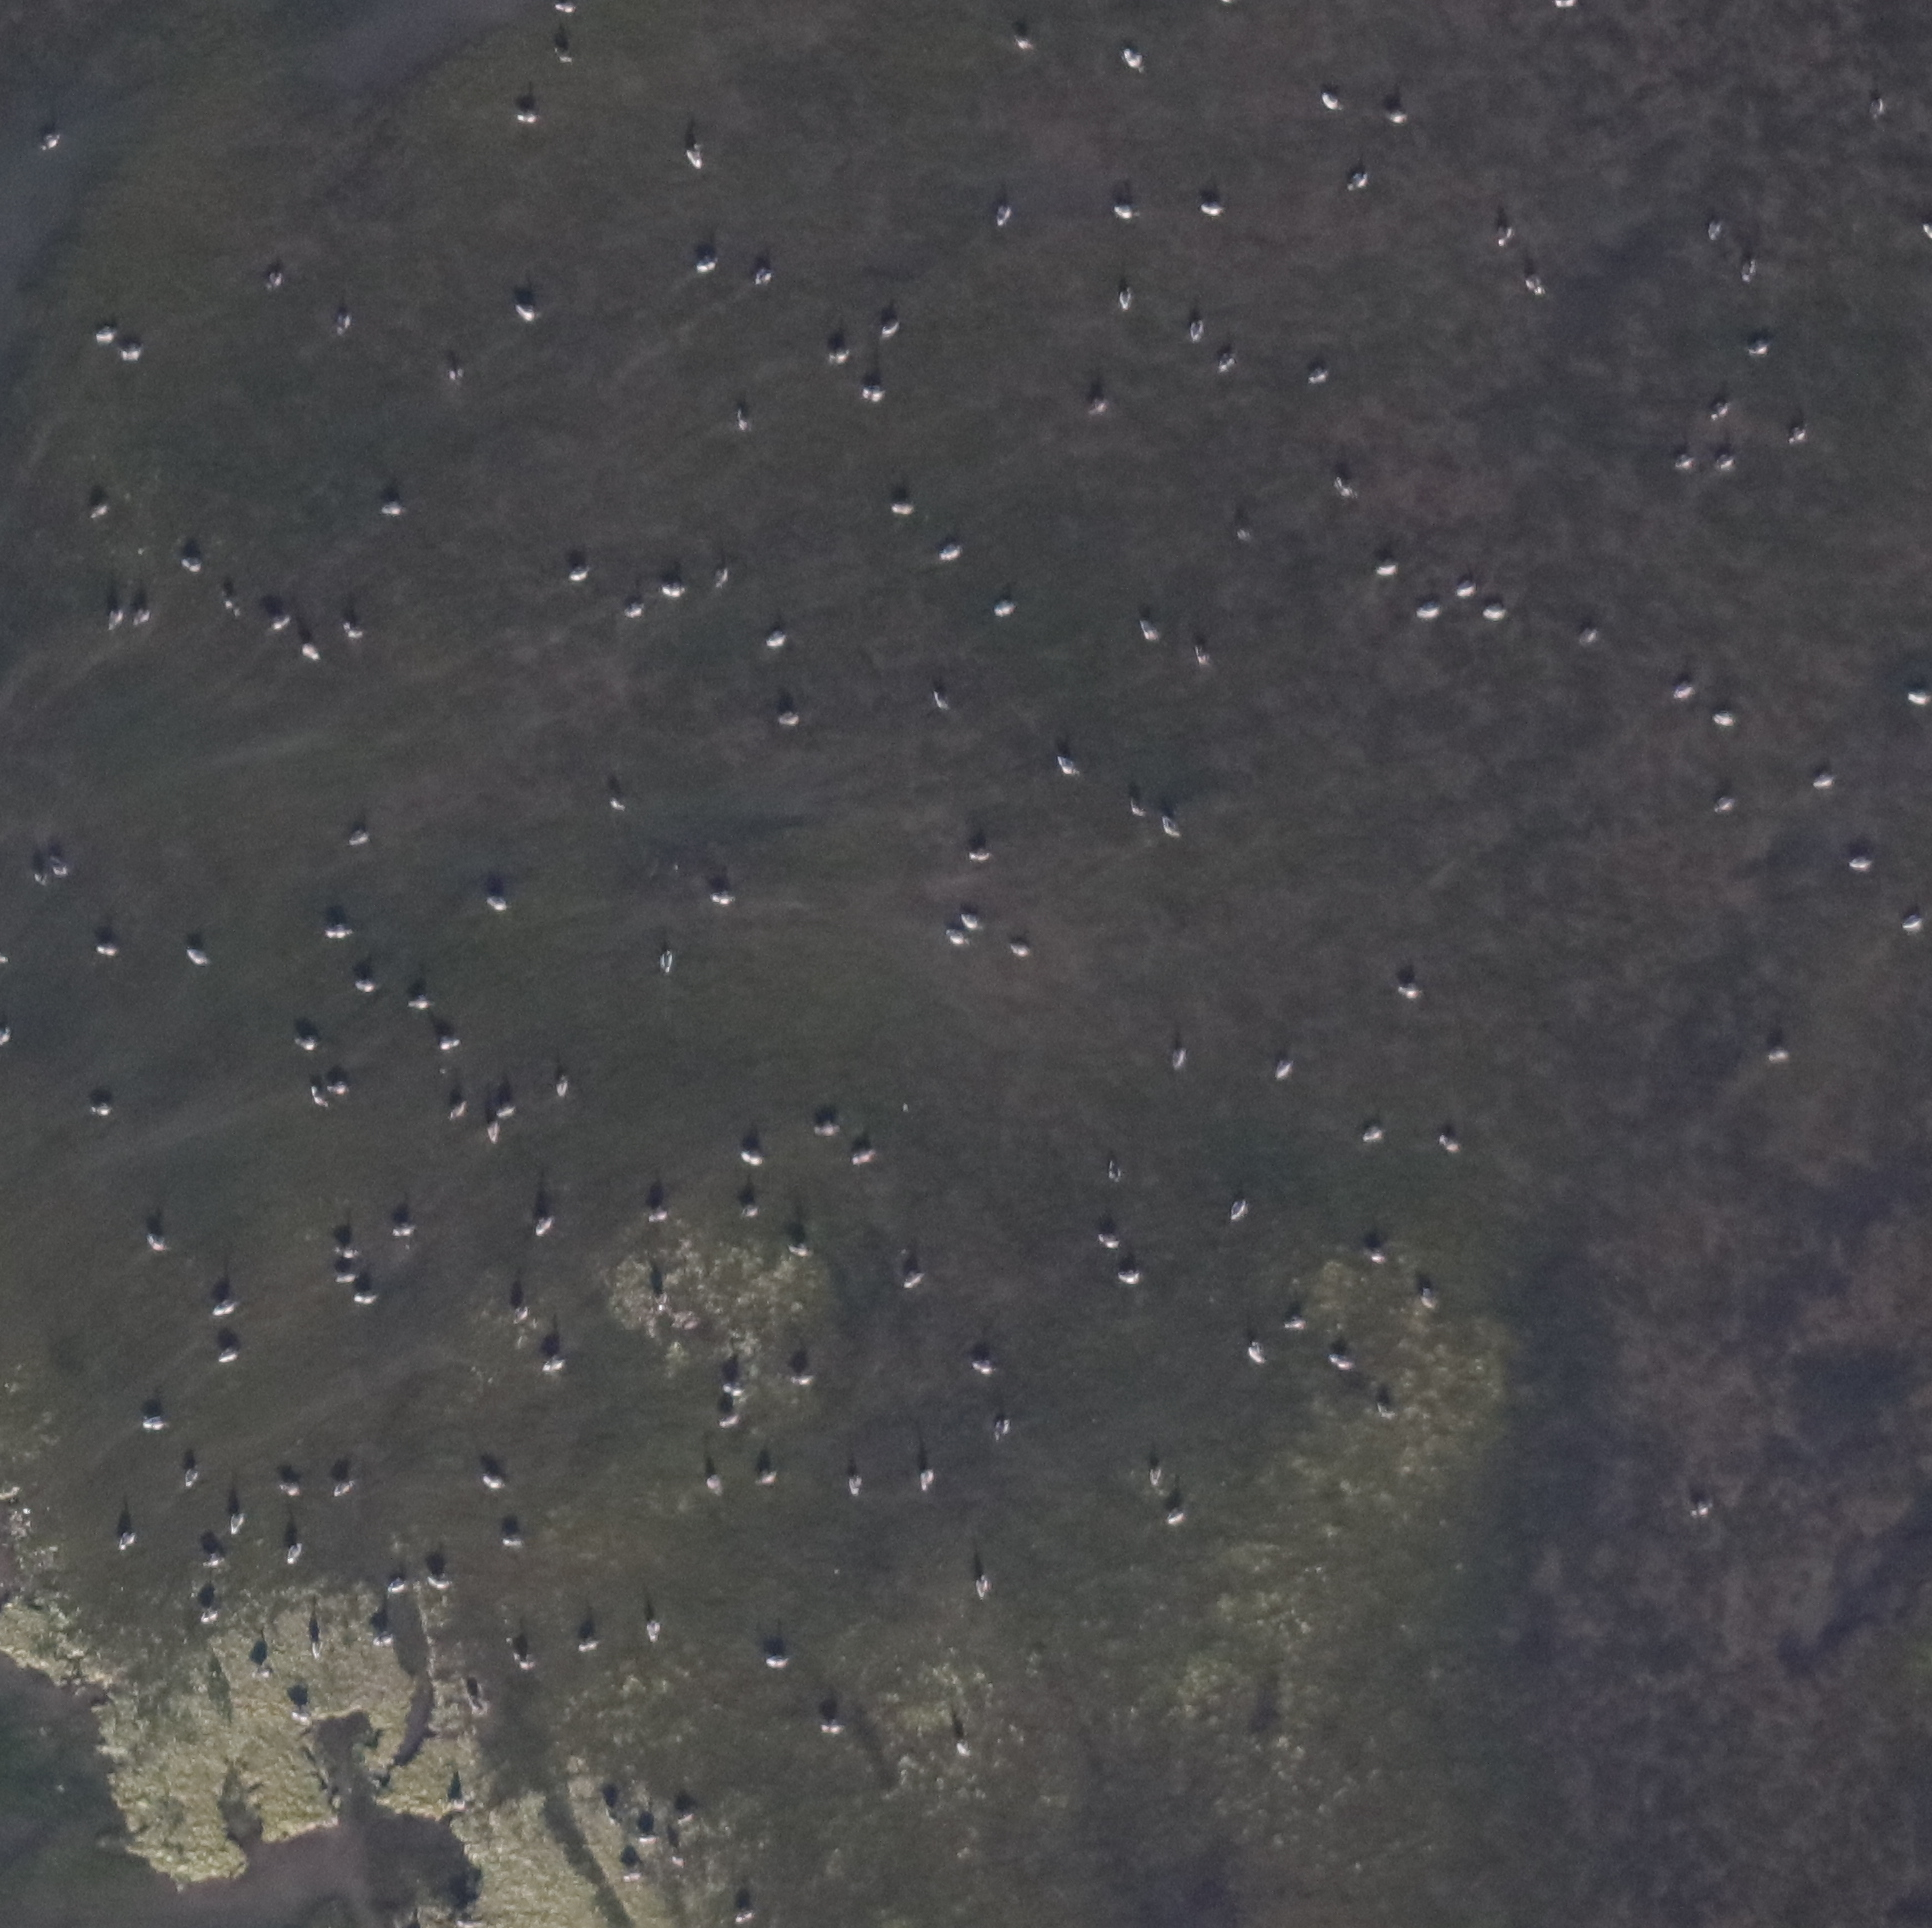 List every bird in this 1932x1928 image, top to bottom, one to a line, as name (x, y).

brant (1026, 46)
brant (551, 56)
brant (1140, 67)
brant (1316, 102)
brant (524, 108)
brant (1871, 111)
brant (1389, 119)
brant (44, 149)
brant (695, 157)
brant (1361, 184)
brant (1204, 208)
brant (1124, 214)
brant (1008, 217)
brant (1716, 227)
brant (1495, 229)
brant (701, 266)
brant (280, 272)
brant (768, 275)
brant (1754, 279)
brant (1534, 290)
brant (1116, 296)
brant (531, 317)
brant (110, 331)
brant (347, 333)
brant (896, 333)
brant (1192, 335)
brant (1758, 339)
brant (142, 354)
brant (841, 360)
brant (1226, 363)
brant (462, 373)
brant (1309, 373)
brant (873, 392)
brant (1102, 397)
brant (1723, 400)
brant (745, 414)
brant (1810, 437)
brant (1738, 459)
brant (1688, 464)
brant (1340, 490)
brant (401, 501)
brant (909, 510)
brant (103, 512)
brant (957, 560)
brant (199, 561)
brant (586, 568)
brant (726, 572)
brant (1385, 572)
brant (691, 589)
brant (1471, 591)
brant (236, 605)
brant (648, 607)
brant (1498, 614)
brant (1006, 615)
brant (114, 619)
brant (1419, 619)
brant (141, 621)
brant (275, 623)
brant (358, 627)
brant (1583, 629)
brant (769, 635)
brant (1156, 635)
brant (316, 652)
brant (1204, 663)
brant (1917, 686)
brant (1677, 688)
brant (1724, 710)
brant (936, 713)
brant (790, 717)
brant (1069, 767)
brant (1826, 775)
brant (1729, 800)
brant (613, 803)
brant (1134, 810)
brant (1174, 828)
brant (365, 841)
brant (984, 855)
brant (1856, 859)
brant (69, 864)
brant (39, 873)
brant (727, 895)
brant (494, 909)
brant (969, 918)
brant (1908, 922)
brant (342, 930)
brant (948, 938)
brant (1021, 945)
brant (106, 949)
brant (196, 951)
brant (4, 952)
brant (664, 953)
brant (362, 985)
brant (1411, 994)
brant (420, 1006)
brant (6, 1031)
brant (445, 1042)
brant (314, 1043)
brant (1782, 1050)
brant (1172, 1057)
brant (1285, 1071)
brant (564, 1092)
brant (342, 1093)
brant (319, 1097)
brant (509, 1101)
brant (108, 1106)
brant (459, 1109)
brant (830, 1130)
brant (496, 1132)
brant (1376, 1136)
brant (1456, 1145)
brant (759, 1150)
brant (868, 1159)
brant (1117, 1173)
brant (751, 1206)
brant (1246, 1211)
brant (658, 1213)
brant (544, 1219)
brant (405, 1226)
brant (155, 1235)
brant (1105, 1237)
brant (349, 1250)
brant (800, 1255)
brant (1371, 1261)
brant (920, 1279)
brant (1129, 1280)
brant (347, 1286)
brant (662, 1296)
brant (1428, 1299)
brant (385, 1300)
brant (221, 1312)
brant (518, 1318)
brant (1300, 1326)
brant (231, 1360)
brant (1247, 1360)
brant (545, 1361)
brant (1345, 1371)
brant (802, 1373)
brant (988, 1377)
brant (743, 1389)
brant (1381, 1413)
brant (729, 1421)
brant (149, 1427)
brant (1007, 1434)
brant (347, 1471)
brant (759, 1471)
brant (717, 1477)
brant (927, 1477)
brant (1154, 1477)
brant (295, 1479)
brant (490, 1481)
brant (188, 1488)
brant (845, 1491)
brant (1704, 1507)
brant (1175, 1510)
brant (243, 1525)
brant (517, 1546)
brant (127, 1547)
brant (300, 1550)
brant (216, 1555)
brant (398, 1586)
brant (445, 1590)
brant (983, 1590)
brant (200, 1609)
brant (662, 1623)
brant (314, 1646)
brant (595, 1646)
brant (389, 1650)
brant (780, 1657)
brant (533, 1663)
brant (257, 1666)
brant (478, 1707)
brant (306, 1709)
brant (837, 1728)
brant (969, 1746)
brant (465, 1794)
brant (690, 1817)
brant (604, 1818)
brant (643, 1834)
brant (679, 1859)
brant (637, 1873)
brant (749, 1913)